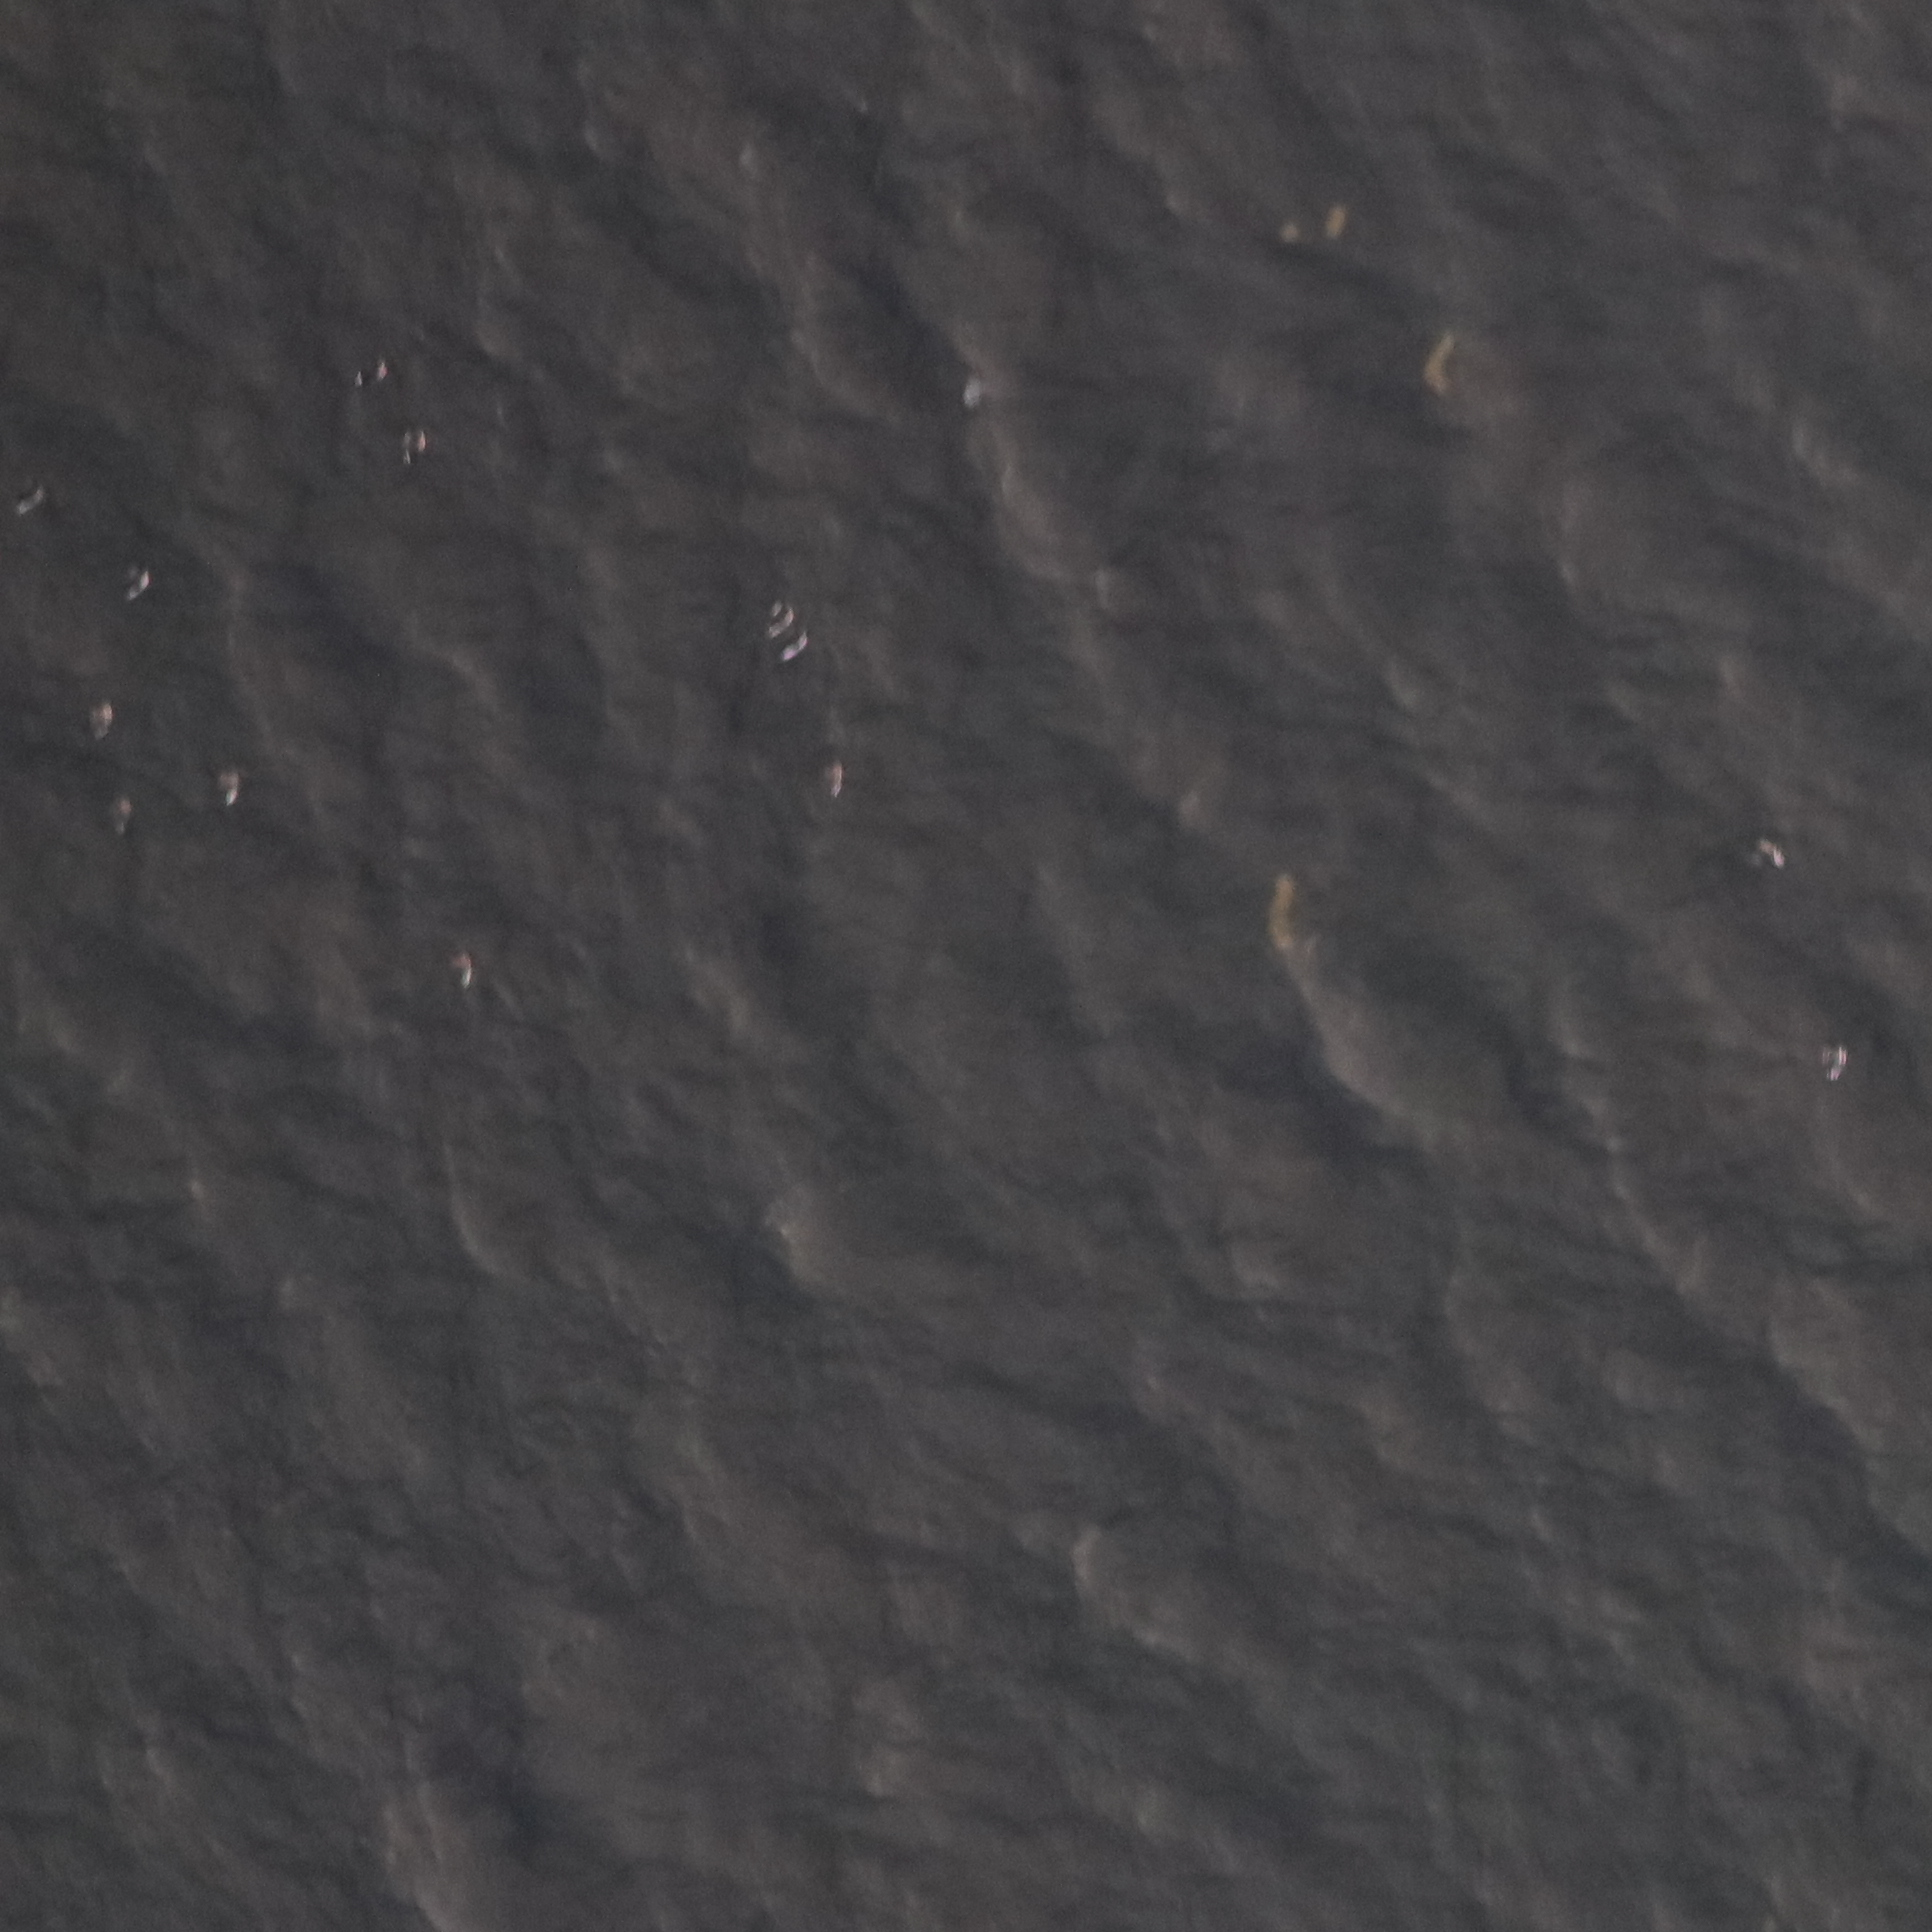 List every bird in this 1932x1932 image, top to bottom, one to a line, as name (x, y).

brant (370, 376)
brant (413, 438)
brant (30, 496)
brant (141, 577)
brant (776, 617)
brant (792, 647)
brant (102, 718)
brant (832, 771)
brant (224, 785)
brant (120, 812)
brant (1771, 849)
brant (461, 967)
brant (1834, 1060)